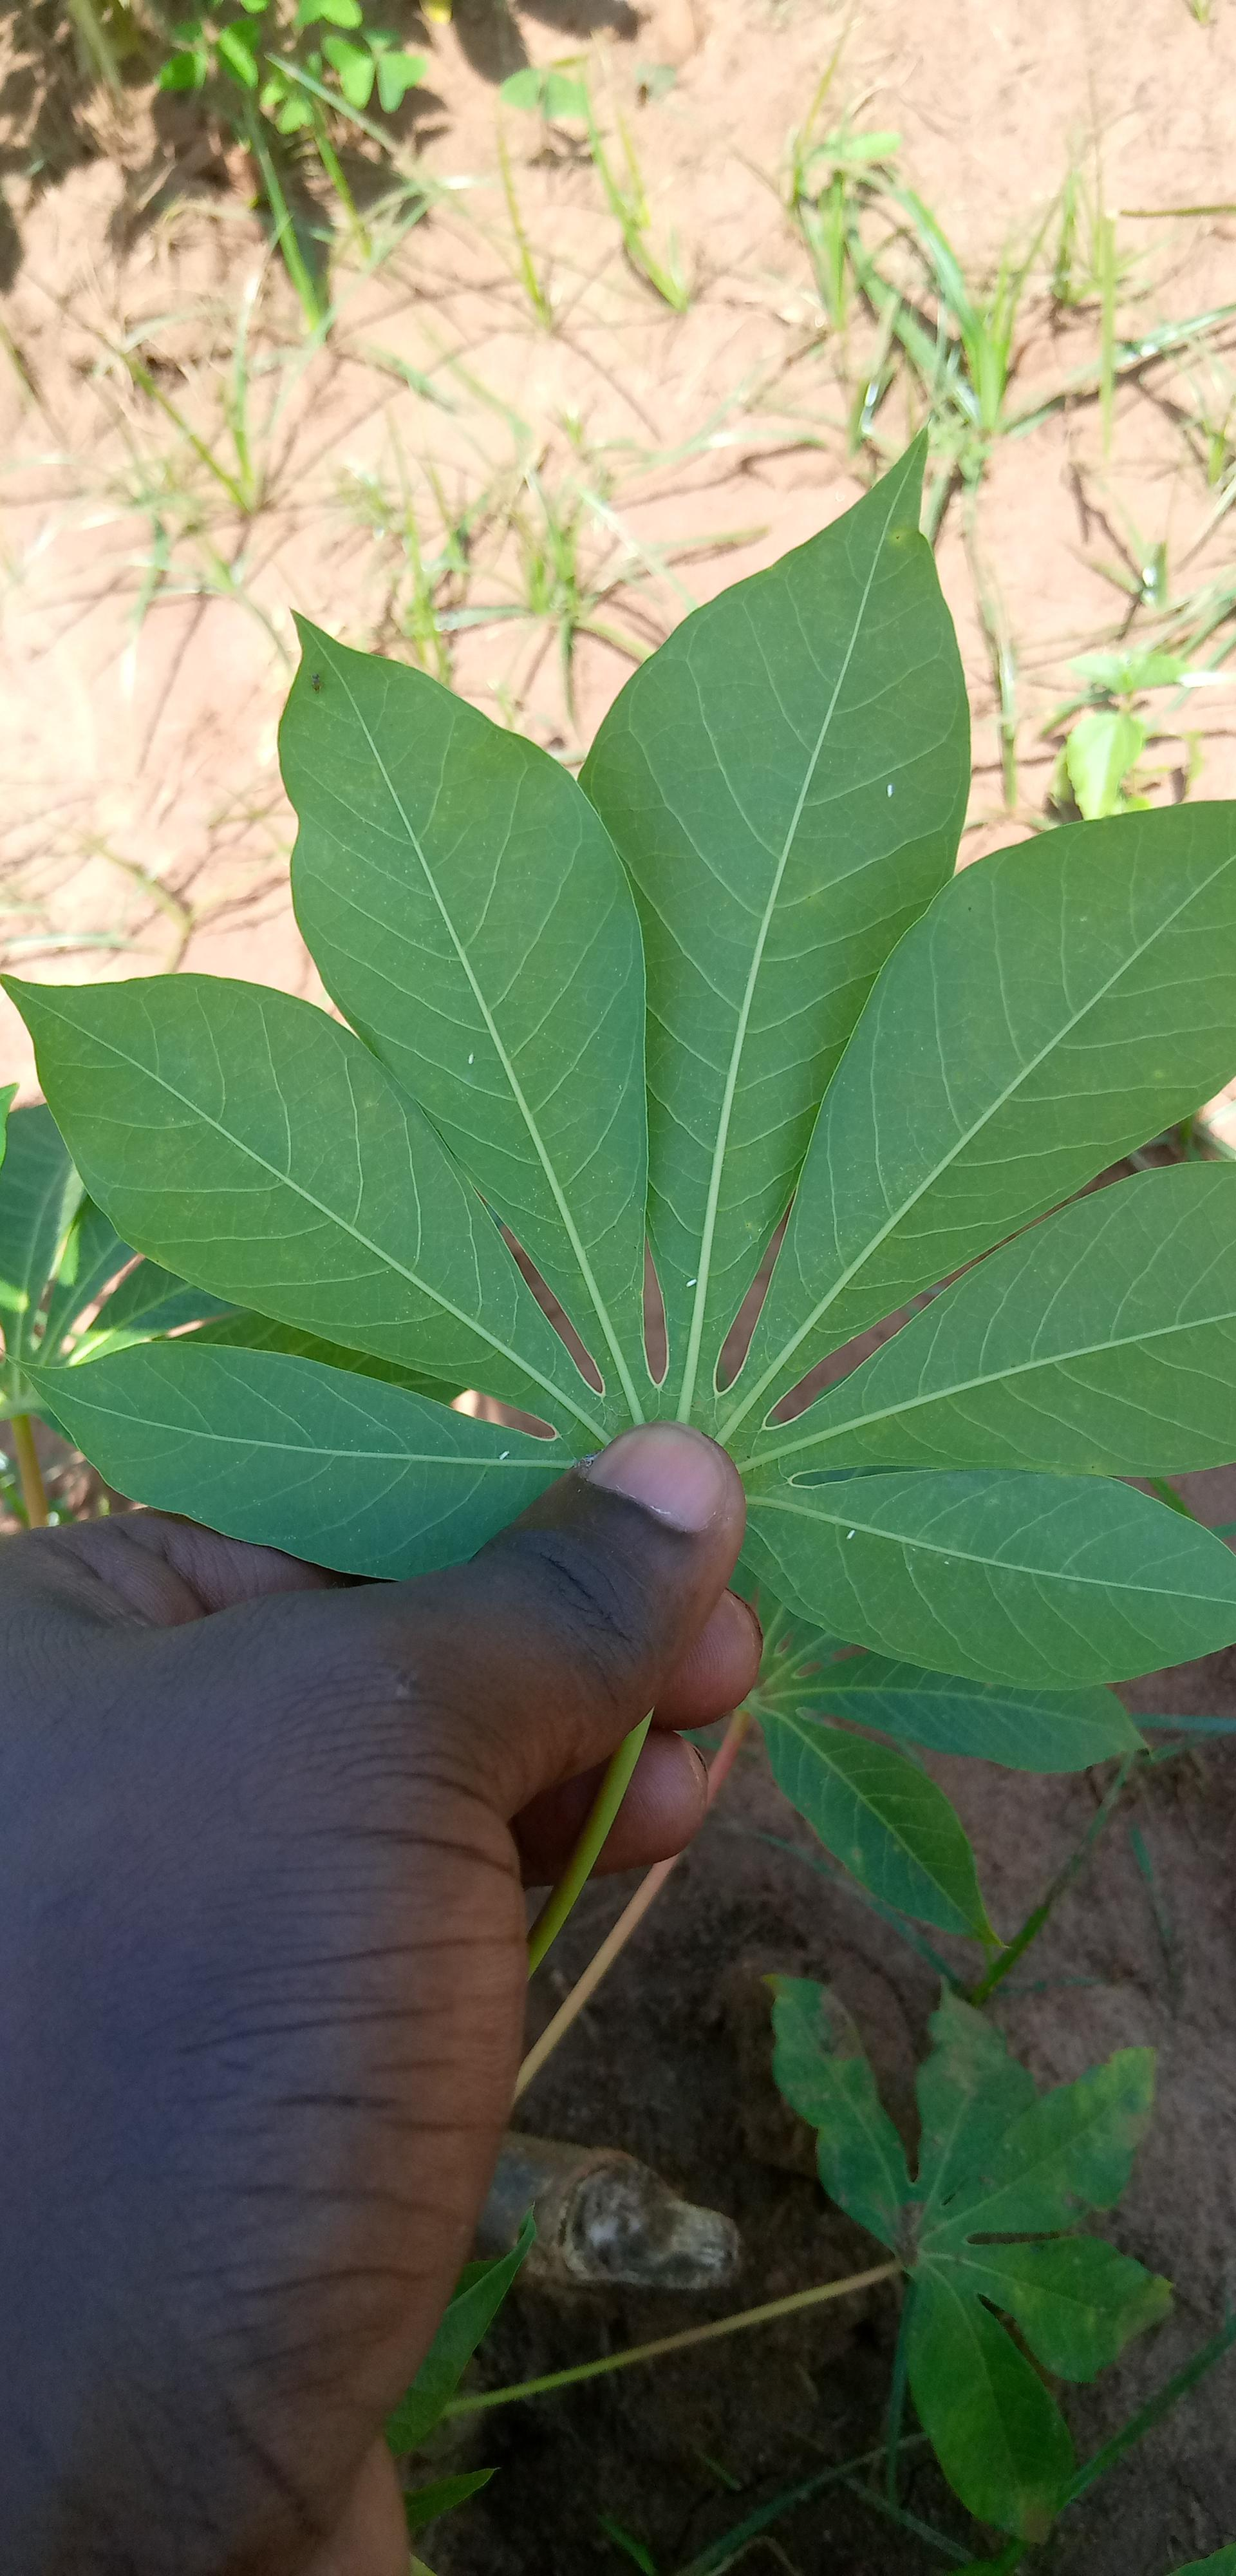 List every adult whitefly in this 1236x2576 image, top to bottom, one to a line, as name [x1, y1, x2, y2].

whitefly [885, 782, 896, 802]
whitefly [465, 1050, 478, 1066]
whitefly [684, 1275, 698, 1292]
whitefly [496, 1446, 513, 1463]
whitefly [845, 1528, 857, 1543]